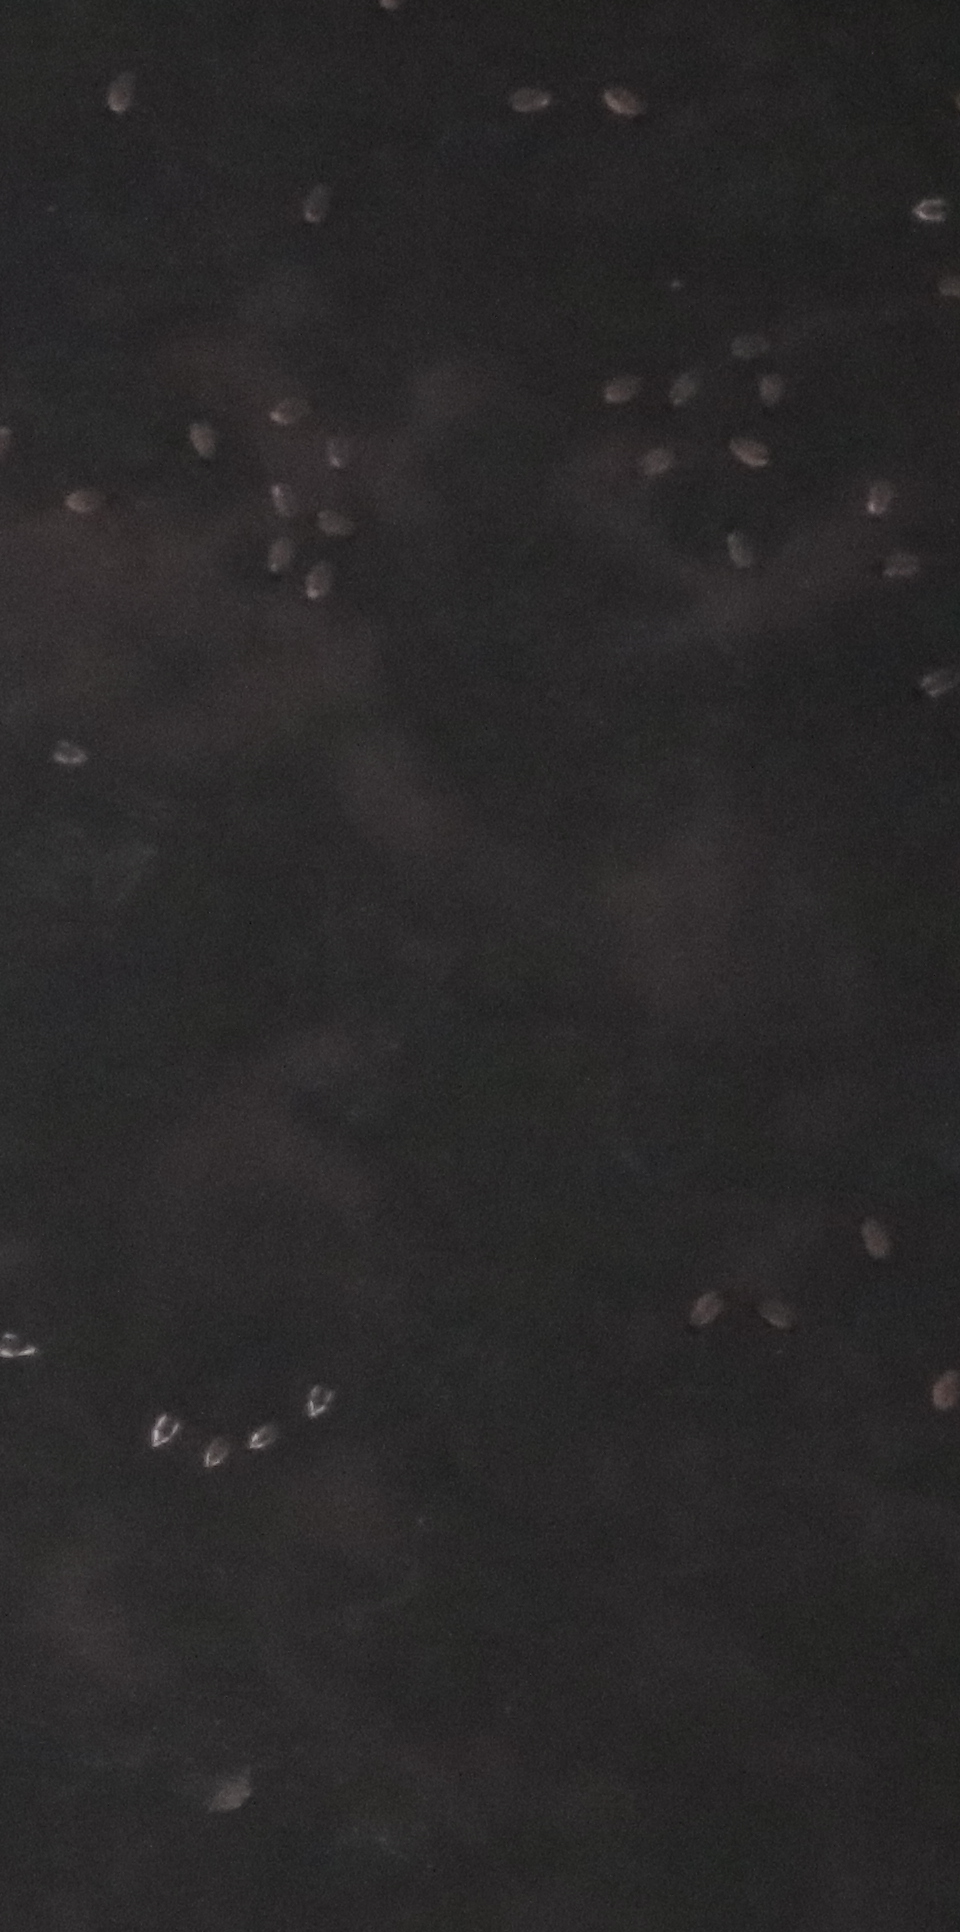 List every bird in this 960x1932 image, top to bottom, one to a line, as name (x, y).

Canada goose (122, 93)
Canada goose (527, 98)
Canada goose (623, 99)
Canada goose (316, 207)
brant (931, 209)
Canada goose (956, 286)
Canada goose (752, 350)
Canada goose (684, 382)
Canada goose (622, 386)
Canada goose (766, 387)
Canada goose (290, 411)
Canada goose (202, 441)
Canada goose (749, 451)
Canada goose (342, 453)
Canada goose (648, 459)
Canada goose (877, 497)
Canada goose (282, 499)
Canada goose (84, 500)
Canada goose (331, 522)
Canada goose (737, 550)
Canada goose (281, 555)
Canada goose (898, 567)
Canada goose (319, 578)
Canada goose (936, 680)
brant (73, 751)
Canada goose (880, 1238)
Canada goose (711, 1307)
Canada goose (779, 1310)
brant (11, 1345)
Canada goose (945, 1390)
brant (320, 1398)
brant (164, 1428)
brant (269, 1433)
brant (214, 1452)